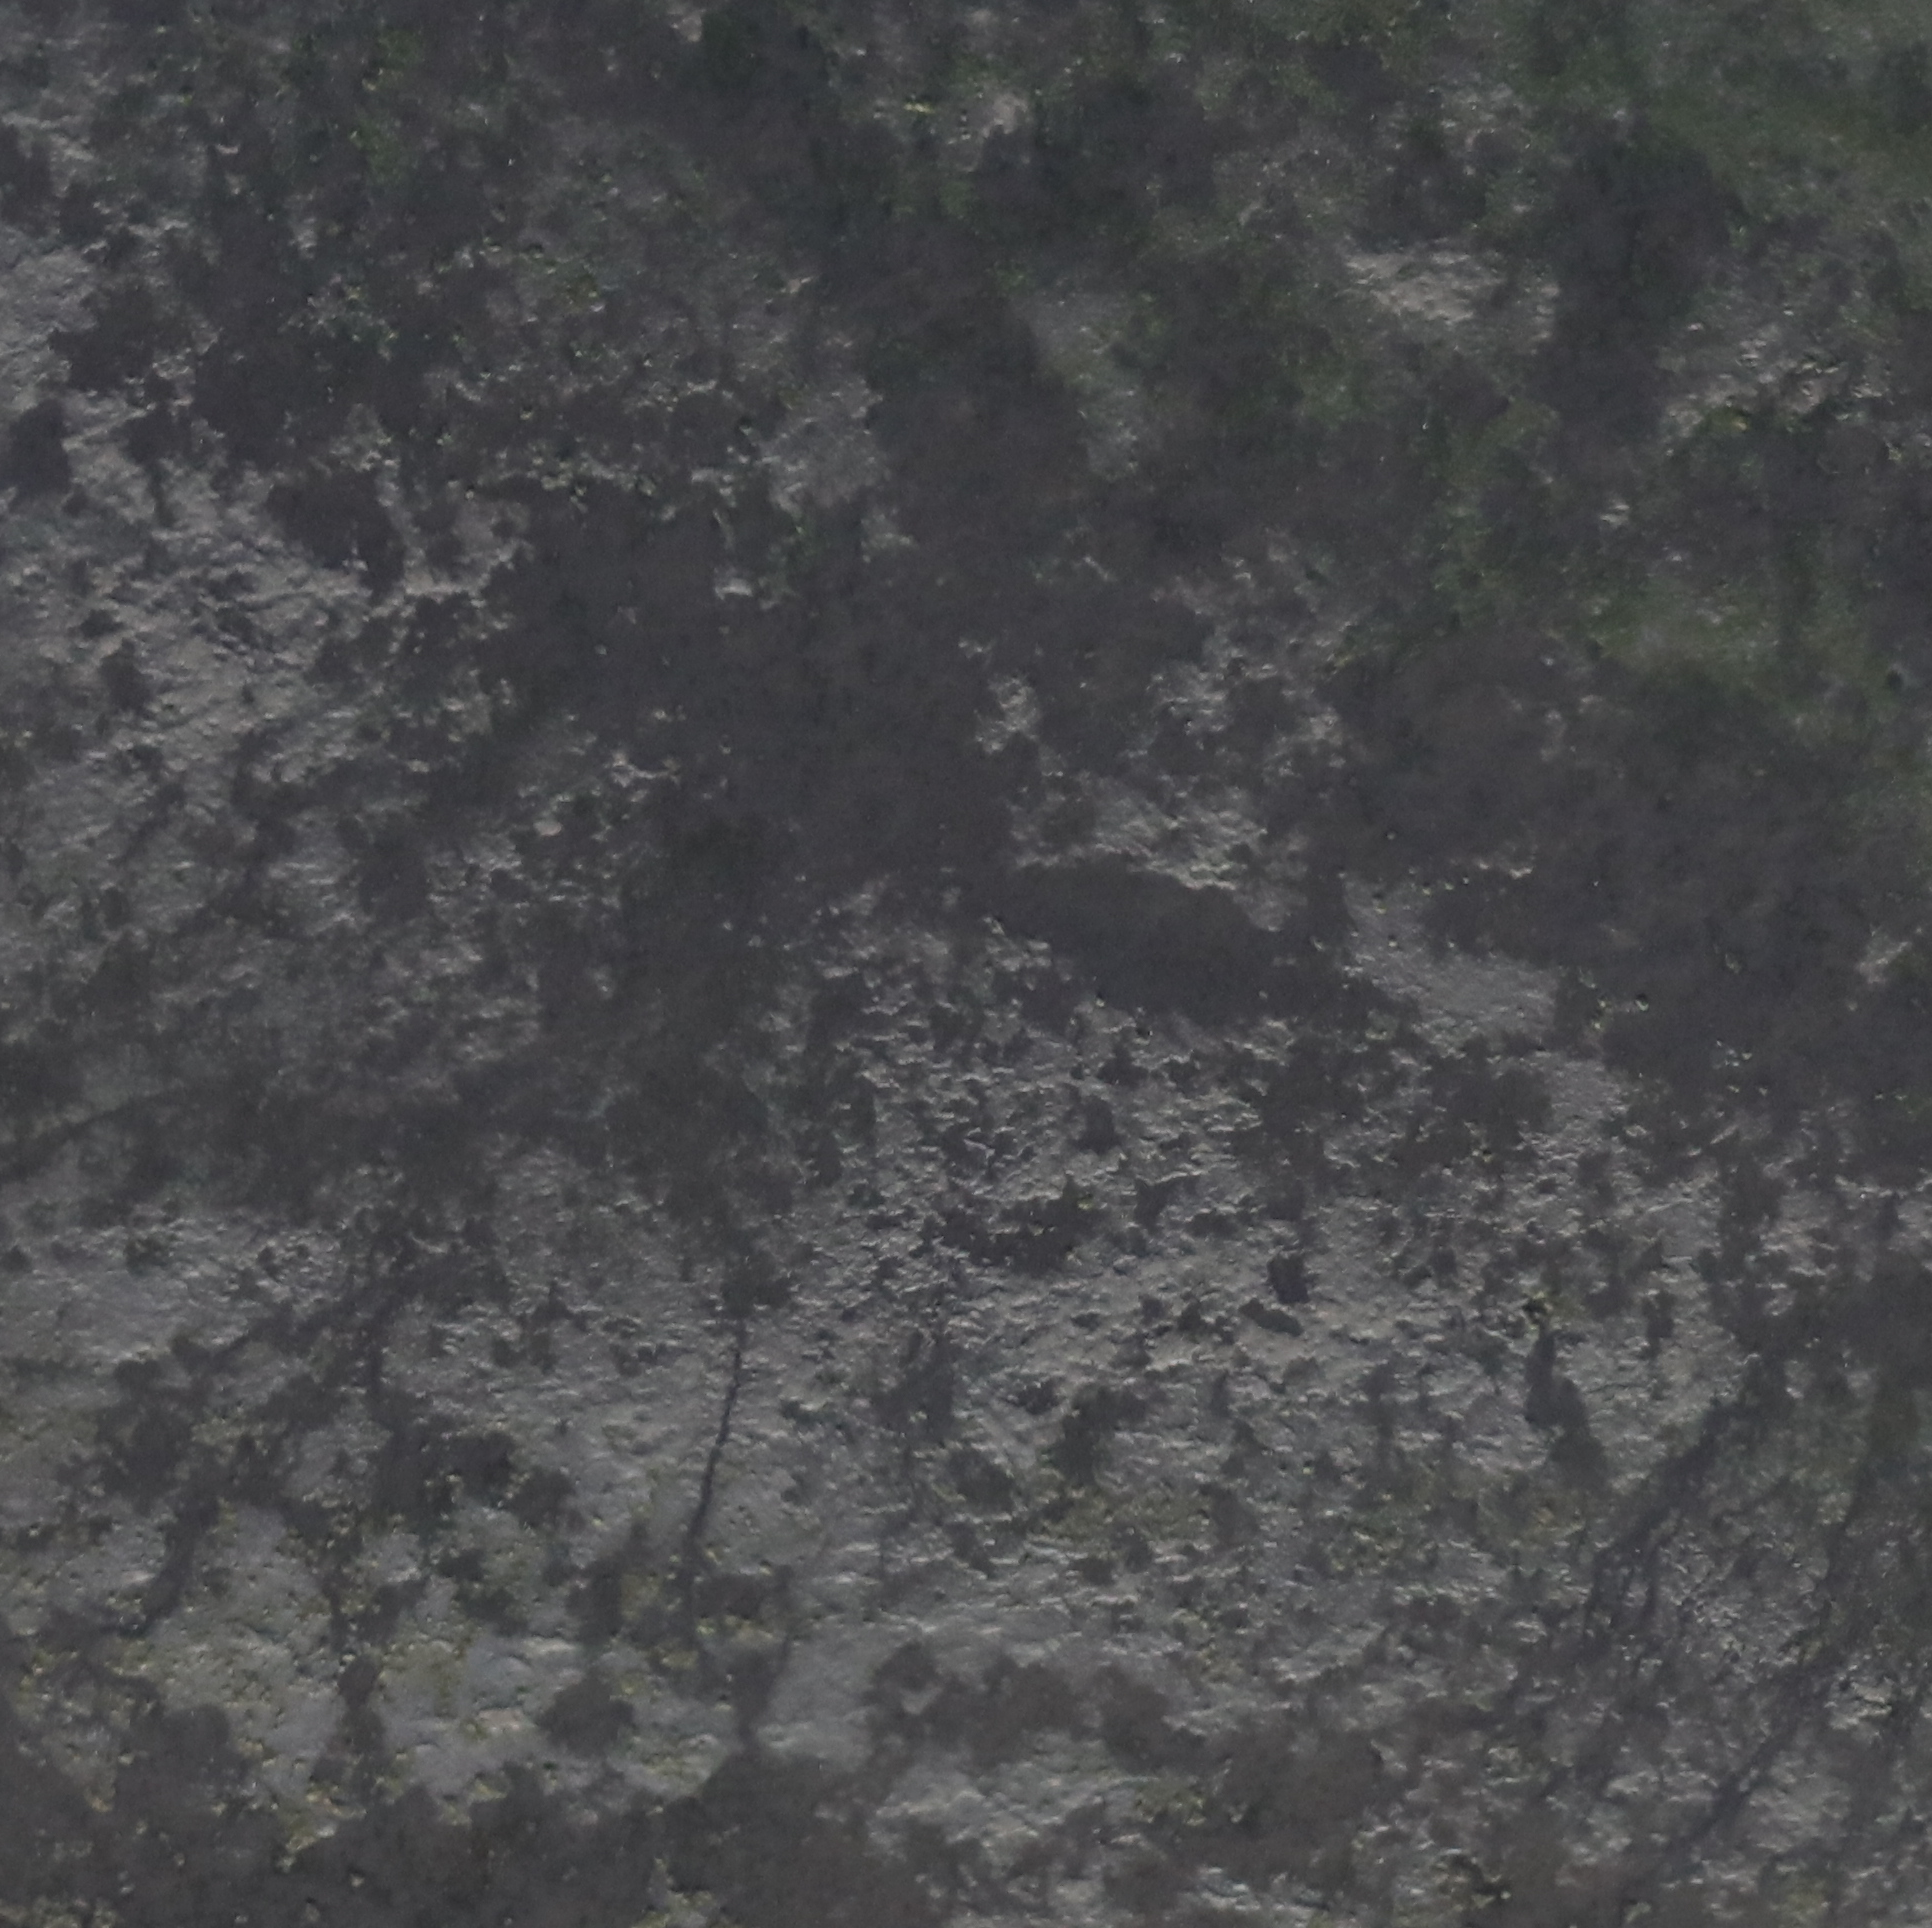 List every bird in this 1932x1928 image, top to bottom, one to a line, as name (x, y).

None